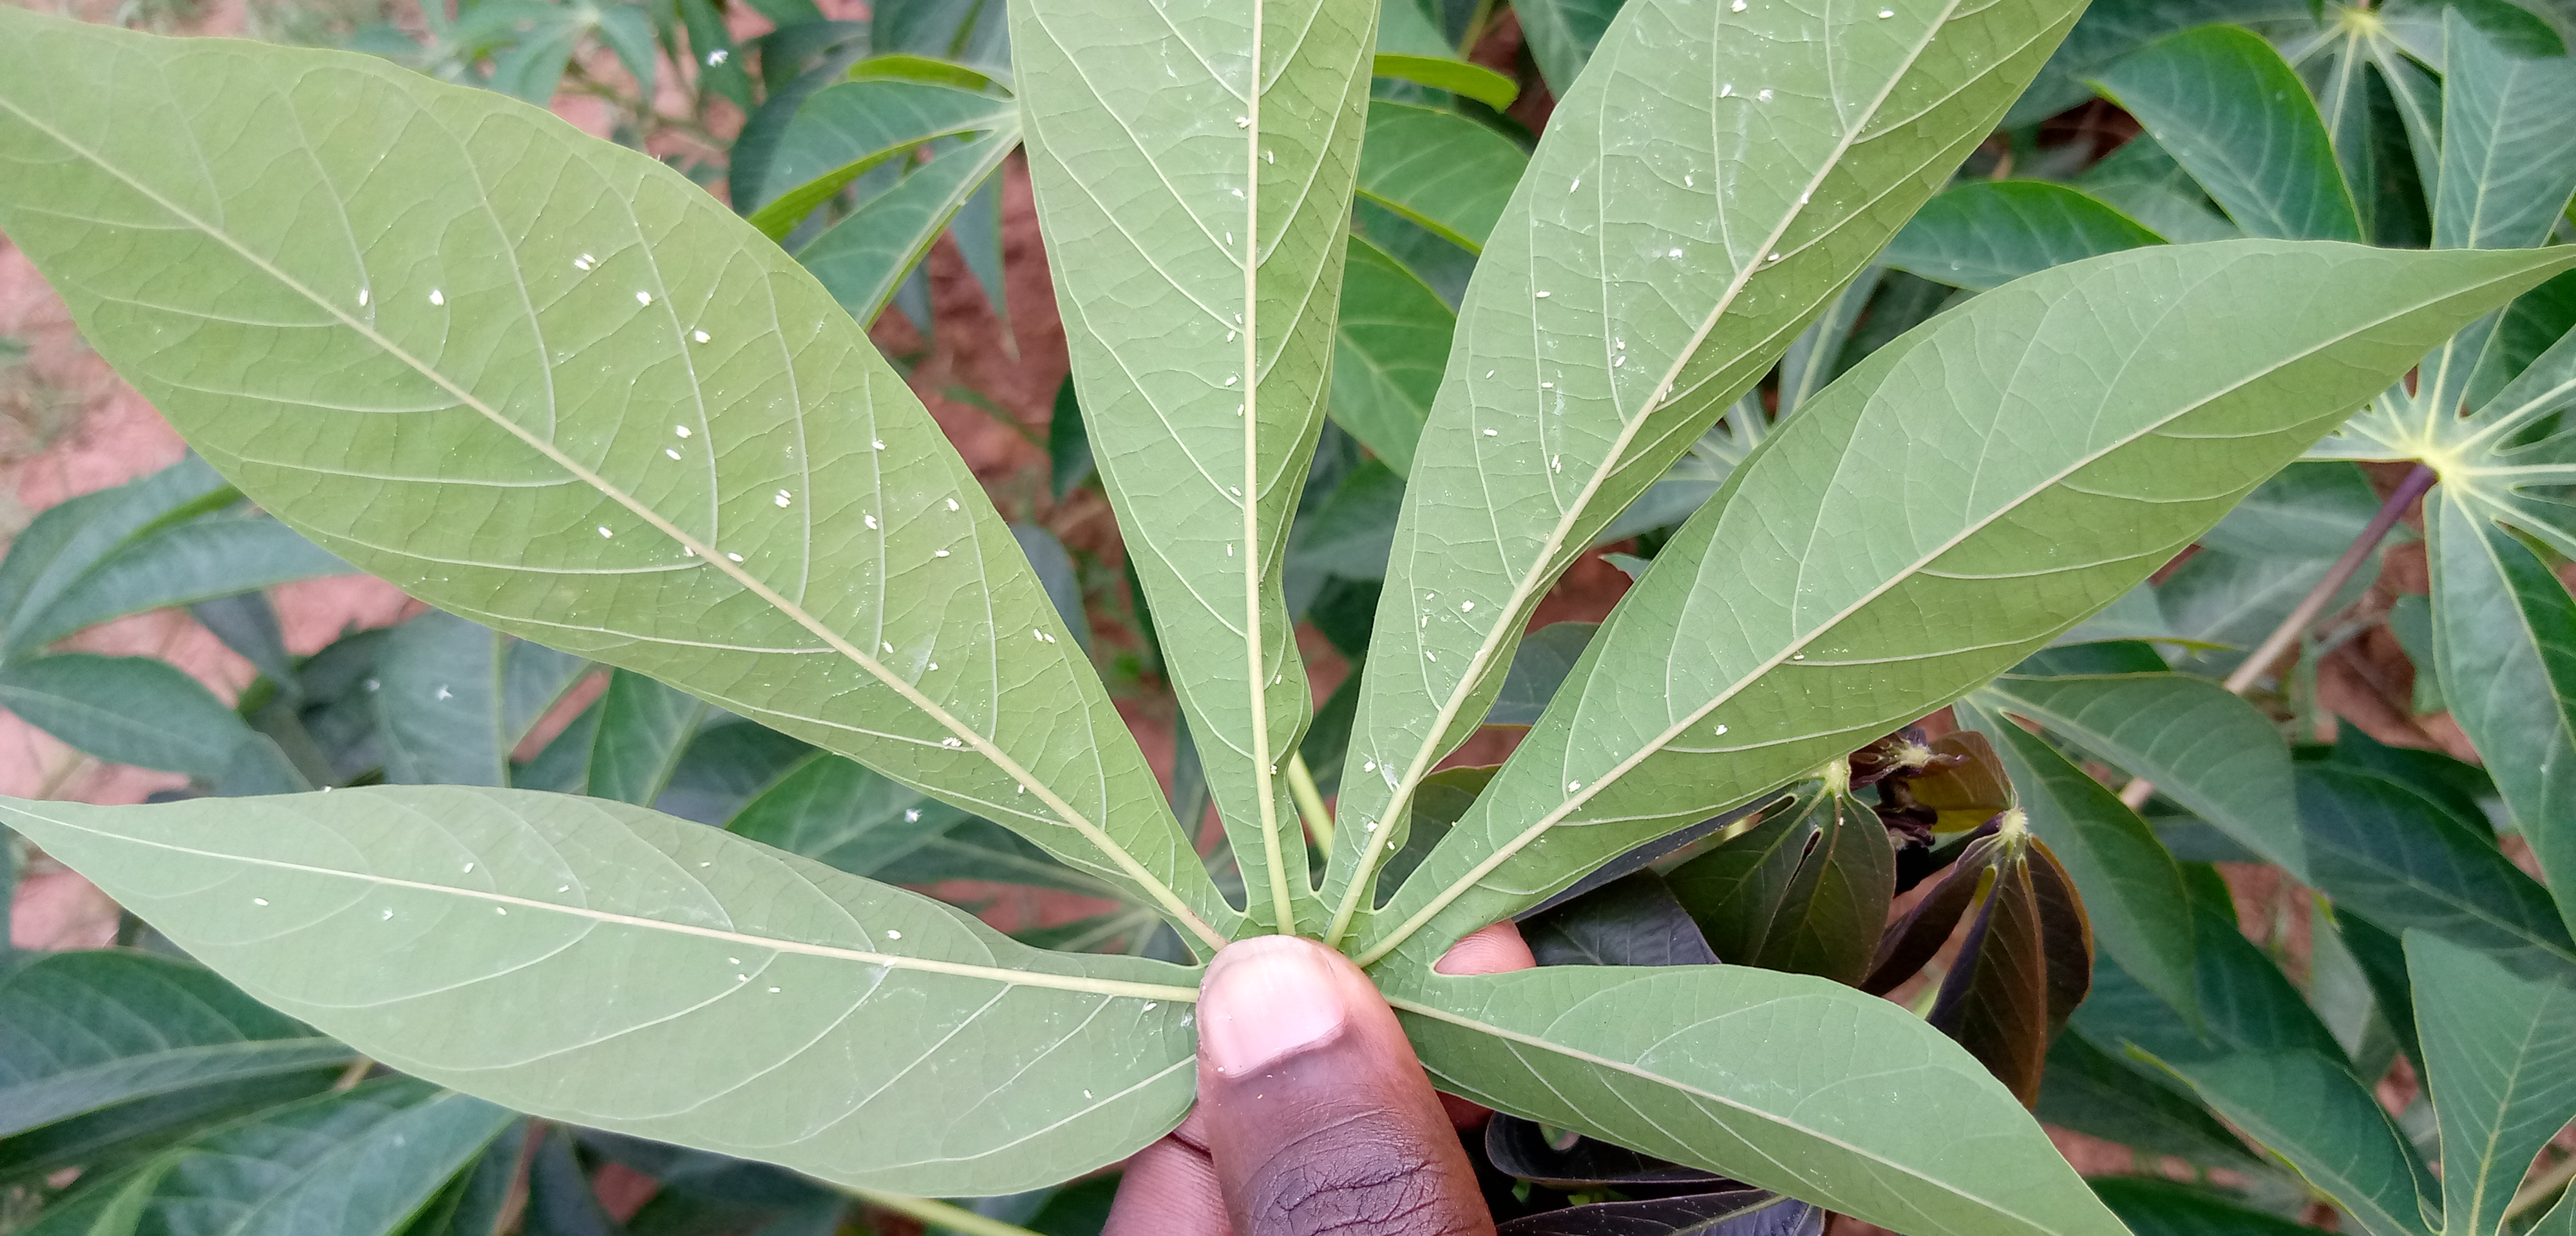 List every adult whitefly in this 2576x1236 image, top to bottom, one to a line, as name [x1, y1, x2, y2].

whitefly [1729, 1, 1750, 13]
whitefly [1877, 9, 1895, 19]
whitefly [1719, 83, 1732, 98]
whitefly [1757, 86, 1773, 102]
whitefly [1234, 113, 1253, 130]
whitefly [1264, 145, 1278, 168]
whitefly [1683, 174, 1695, 189]
whitefly [1569, 178, 1580, 193]
whitefly [1229, 184, 1245, 200]
whitefly [1800, 192, 1810, 207]
whitefly [1222, 229, 1236, 248]
whitefly [1667, 247, 1684, 259]
whitefly [1766, 252, 1781, 262]
whitefly [582, 253, 596, 264]
whitefly [574, 259, 591, 272]
whitefly [359, 287, 370, 306]
whitefly [428, 288, 445, 307]
whitefly [636, 290, 653, 306]
whitefly [1535, 290, 1553, 298]
whitefly [1232, 310, 1245, 326]
whitefly [1224, 327, 1236, 345]
whitefly [694, 329, 712, 344]
whitefly [1614, 335, 1628, 351]
whitefly [1614, 355, 1627, 368]
whitefly [1485, 369, 1495, 379]
whitefly [1224, 372, 1239, 389]
whitefly [1540, 380, 1556, 389]
whitefly [1234, 400, 1248, 420]
whitefly [676, 424, 693, 438]
whitefly [1482, 426, 1499, 438]
whitefly [870, 440, 887, 451]
whitefly [665, 448, 681, 460]
whitefly [1551, 453, 1562, 476]
whitefly [1226, 483, 1245, 499]
whitefly [779, 487, 792, 499]
whitefly [775, 495, 791, 509]
whitefly [947, 496, 961, 512]
whitefly [864, 513, 878, 530]
whitefly [598, 526, 614, 539]
whitefly [1224, 541, 1236, 559]
whitefly [683, 545, 696, 557]
whitefly [933, 548, 951, 558]
whitefly [728, 551, 744, 563]
whitefly [1425, 592, 1435, 602]
whitefly [1461, 599, 1476, 613]
whitefly [1420, 613, 1429, 629]
whitefly [1032, 627, 1043, 642]
whitefly [1044, 632, 1056, 644]
whitefly [882, 640, 895, 655]
whitefly [1425, 650, 1436, 664]
whitefly [1793, 653, 1805, 662]
whitefly [928, 660, 940, 673]
whitefly [1275, 673, 1283, 687]
whitefly [434, 683, 455, 707]
whitefly [1716, 723, 1728, 736]
whitefly [942, 736, 951, 745]
whitefly [951, 736, 962, 748]
whitefly [1363, 759, 1377, 772]
whitefly [1269, 764, 1278, 776]
whitefly [1567, 780, 1582, 794]
whitefly [1017, 783, 1026, 794]
whitefly [323, 785, 332, 794]
whitefly [904, 805, 929, 825]
whitefly [1366, 819, 1379, 832]
whitefly [1386, 839, 1396, 850]
whitefly [699, 861, 712, 868]
whitefly [462, 861, 475, 874]
whitefly [558, 883, 571, 894]
whitefly [252, 896, 270, 907]
whitefly [495, 904, 507, 916]
whitefly [382, 907, 395, 921]
whitefly [886, 929, 903, 941]
whitefly [728, 955, 741, 966]
whitefly [737, 972, 747, 982]
whitefly [769, 985, 782, 994]
whitefly [1143, 1001, 1158, 1011]
whitefly [1083, 1088, 1094, 1100]